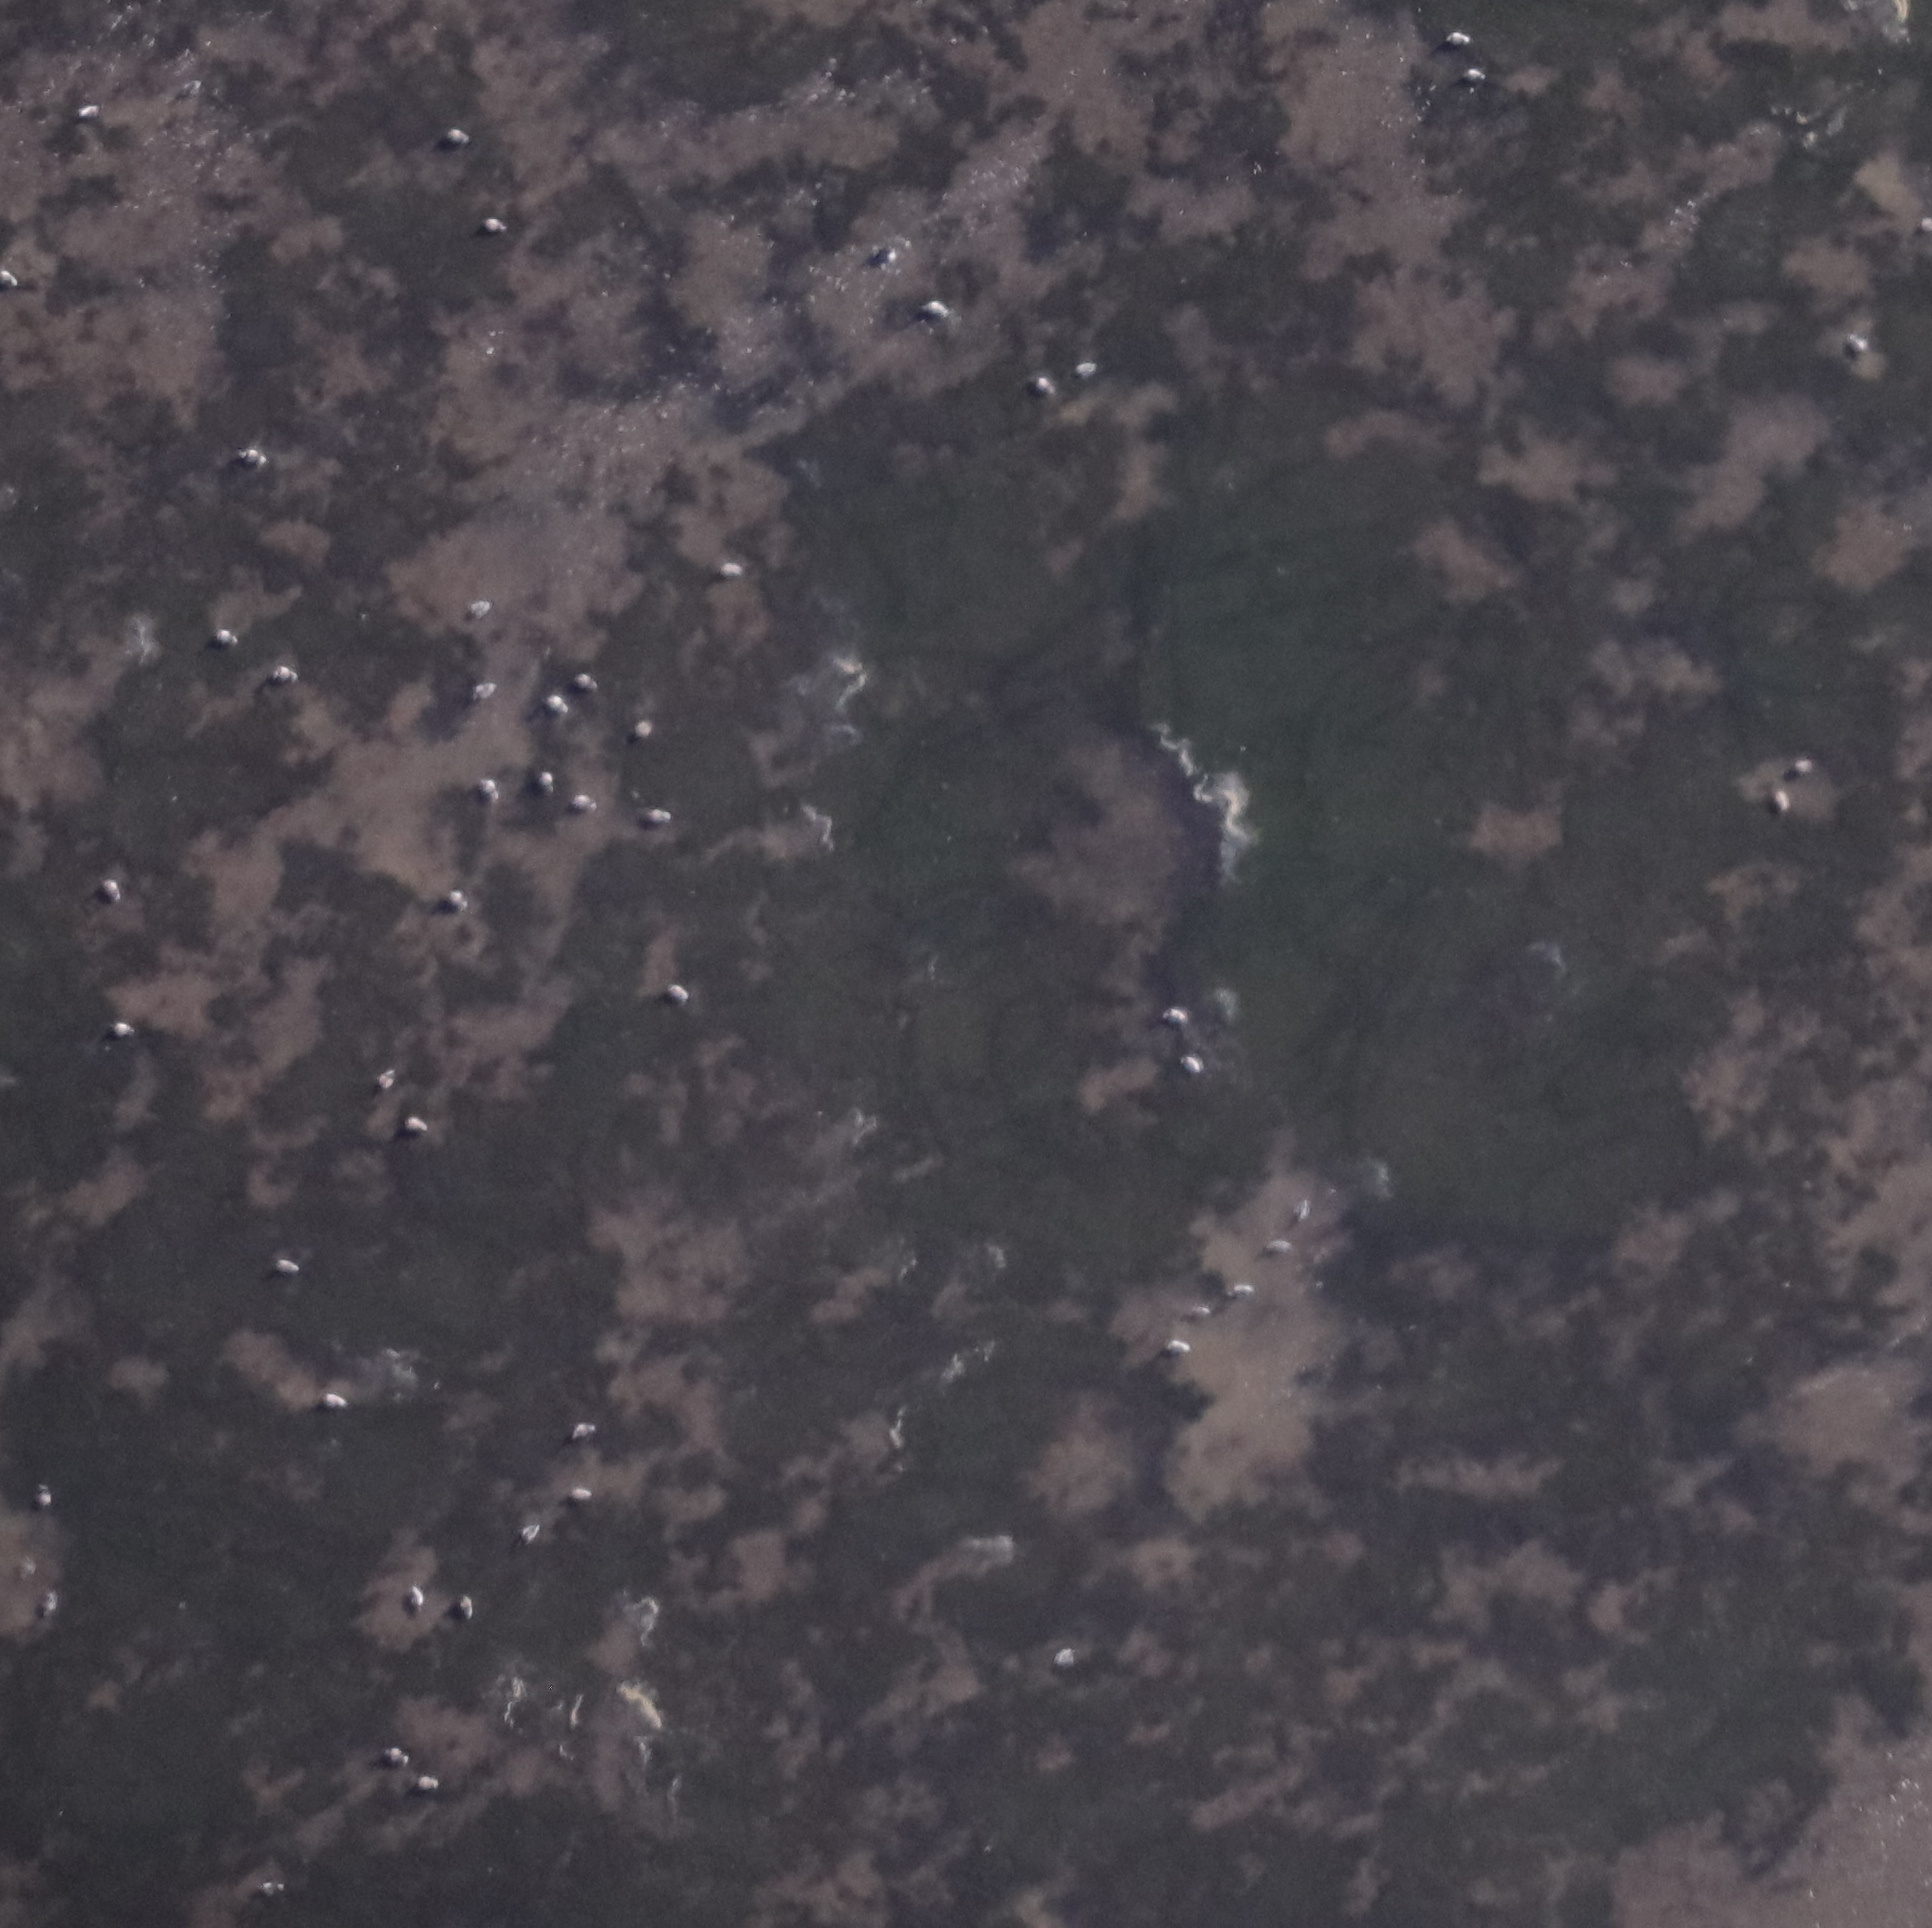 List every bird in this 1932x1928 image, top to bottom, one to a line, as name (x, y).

brant (1458, 37)
brant (1474, 75)
brant (98, 113)
brant (459, 130)
brant (492, 223)
brant (1929, 224)
brant (887, 256)
brant (13, 283)
brant (938, 299)
brant (1853, 342)
brant (1081, 369)
brant (1044, 383)
brant (238, 452)
brant (734, 564)
brant (484, 603)
brant (219, 636)
brant (594, 676)
brant (287, 681)
brant (484, 687)
brant (560, 708)
brant (641, 726)
Canada goose (1801, 769)
brant (546, 782)
brant (481, 786)
brant (586, 802)
Canada goose (1780, 802)
brant (660, 811)
brant (115, 889)
brant (463, 892)
brant (682, 993)
brant (1173, 1020)
brant (119, 1031)
brant (1191, 1061)
brant (387, 1079)
brant (418, 1123)
brant (1300, 1211)
brant (1278, 1246)
brant (283, 1268)
brant (1243, 1291)
brant (1202, 1316)
brant (1179, 1343)
brant (334, 1402)
brant (584, 1428)
brant (576, 1495)
brant (43, 1500)
brant (527, 1535)
brant (27, 1565)
brant (416, 1600)
brant (50, 1603)
brant (465, 1607)
brant (1068, 1659)
brant (397, 1756)
brant (426, 1783)
brant (271, 1888)